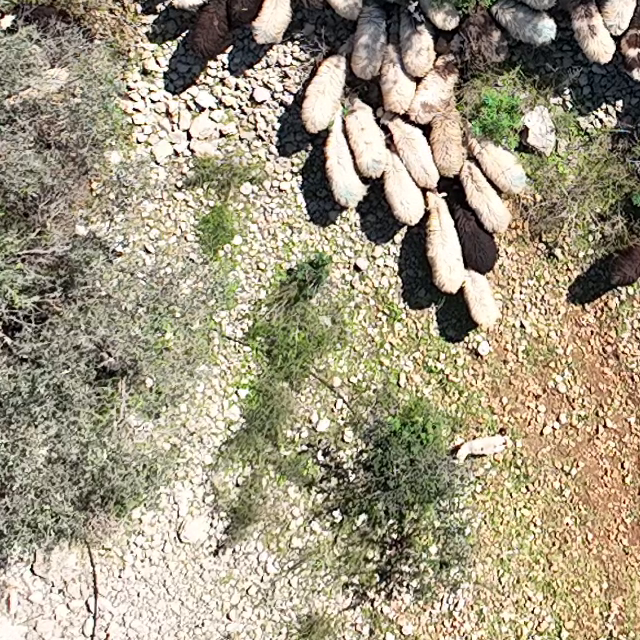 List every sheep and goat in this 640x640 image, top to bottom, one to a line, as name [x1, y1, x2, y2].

sheep [172, 0, 258, 11]
sheep [191, 0, 233, 59]
sheep [226, 0, 276, 25]
sheep [249, 0, 293, 44]
sheep [275, 0, 323, 18]
sheep [289, 0, 362, 20]
sheep [332, 0, 425, 22]
sheep [347, 0, 386, 79]
sheep [389, 0, 461, 31]
sheep [462, 0, 556, 10]
sheep [490, 0, 556, 46]
sheep [566, 0, 616, 66]
sheep [622, 0, 639, 82]
sheep [400, 2, 437, 77]
sheep [460, 2, 509, 62]
sheep [379, 9, 408, 113]
sheep [302, 36, 353, 132]
sheep [408, 54, 457, 125]
sheep [344, 89, 386, 178]
sheep [430, 96, 467, 179]
sheep [325, 107, 370, 207]
sheep [377, 109, 440, 190]
sheep [461, 121, 526, 194]
sheep [384, 147, 425, 227]
sheep [460, 159, 512, 233]
sheep [424, 190, 463, 295]
sheep [451, 195, 500, 270]
sheep [610, 232, 639, 287]
sheep [462, 270, 497, 328]
sheep [456, 434, 509, 465]